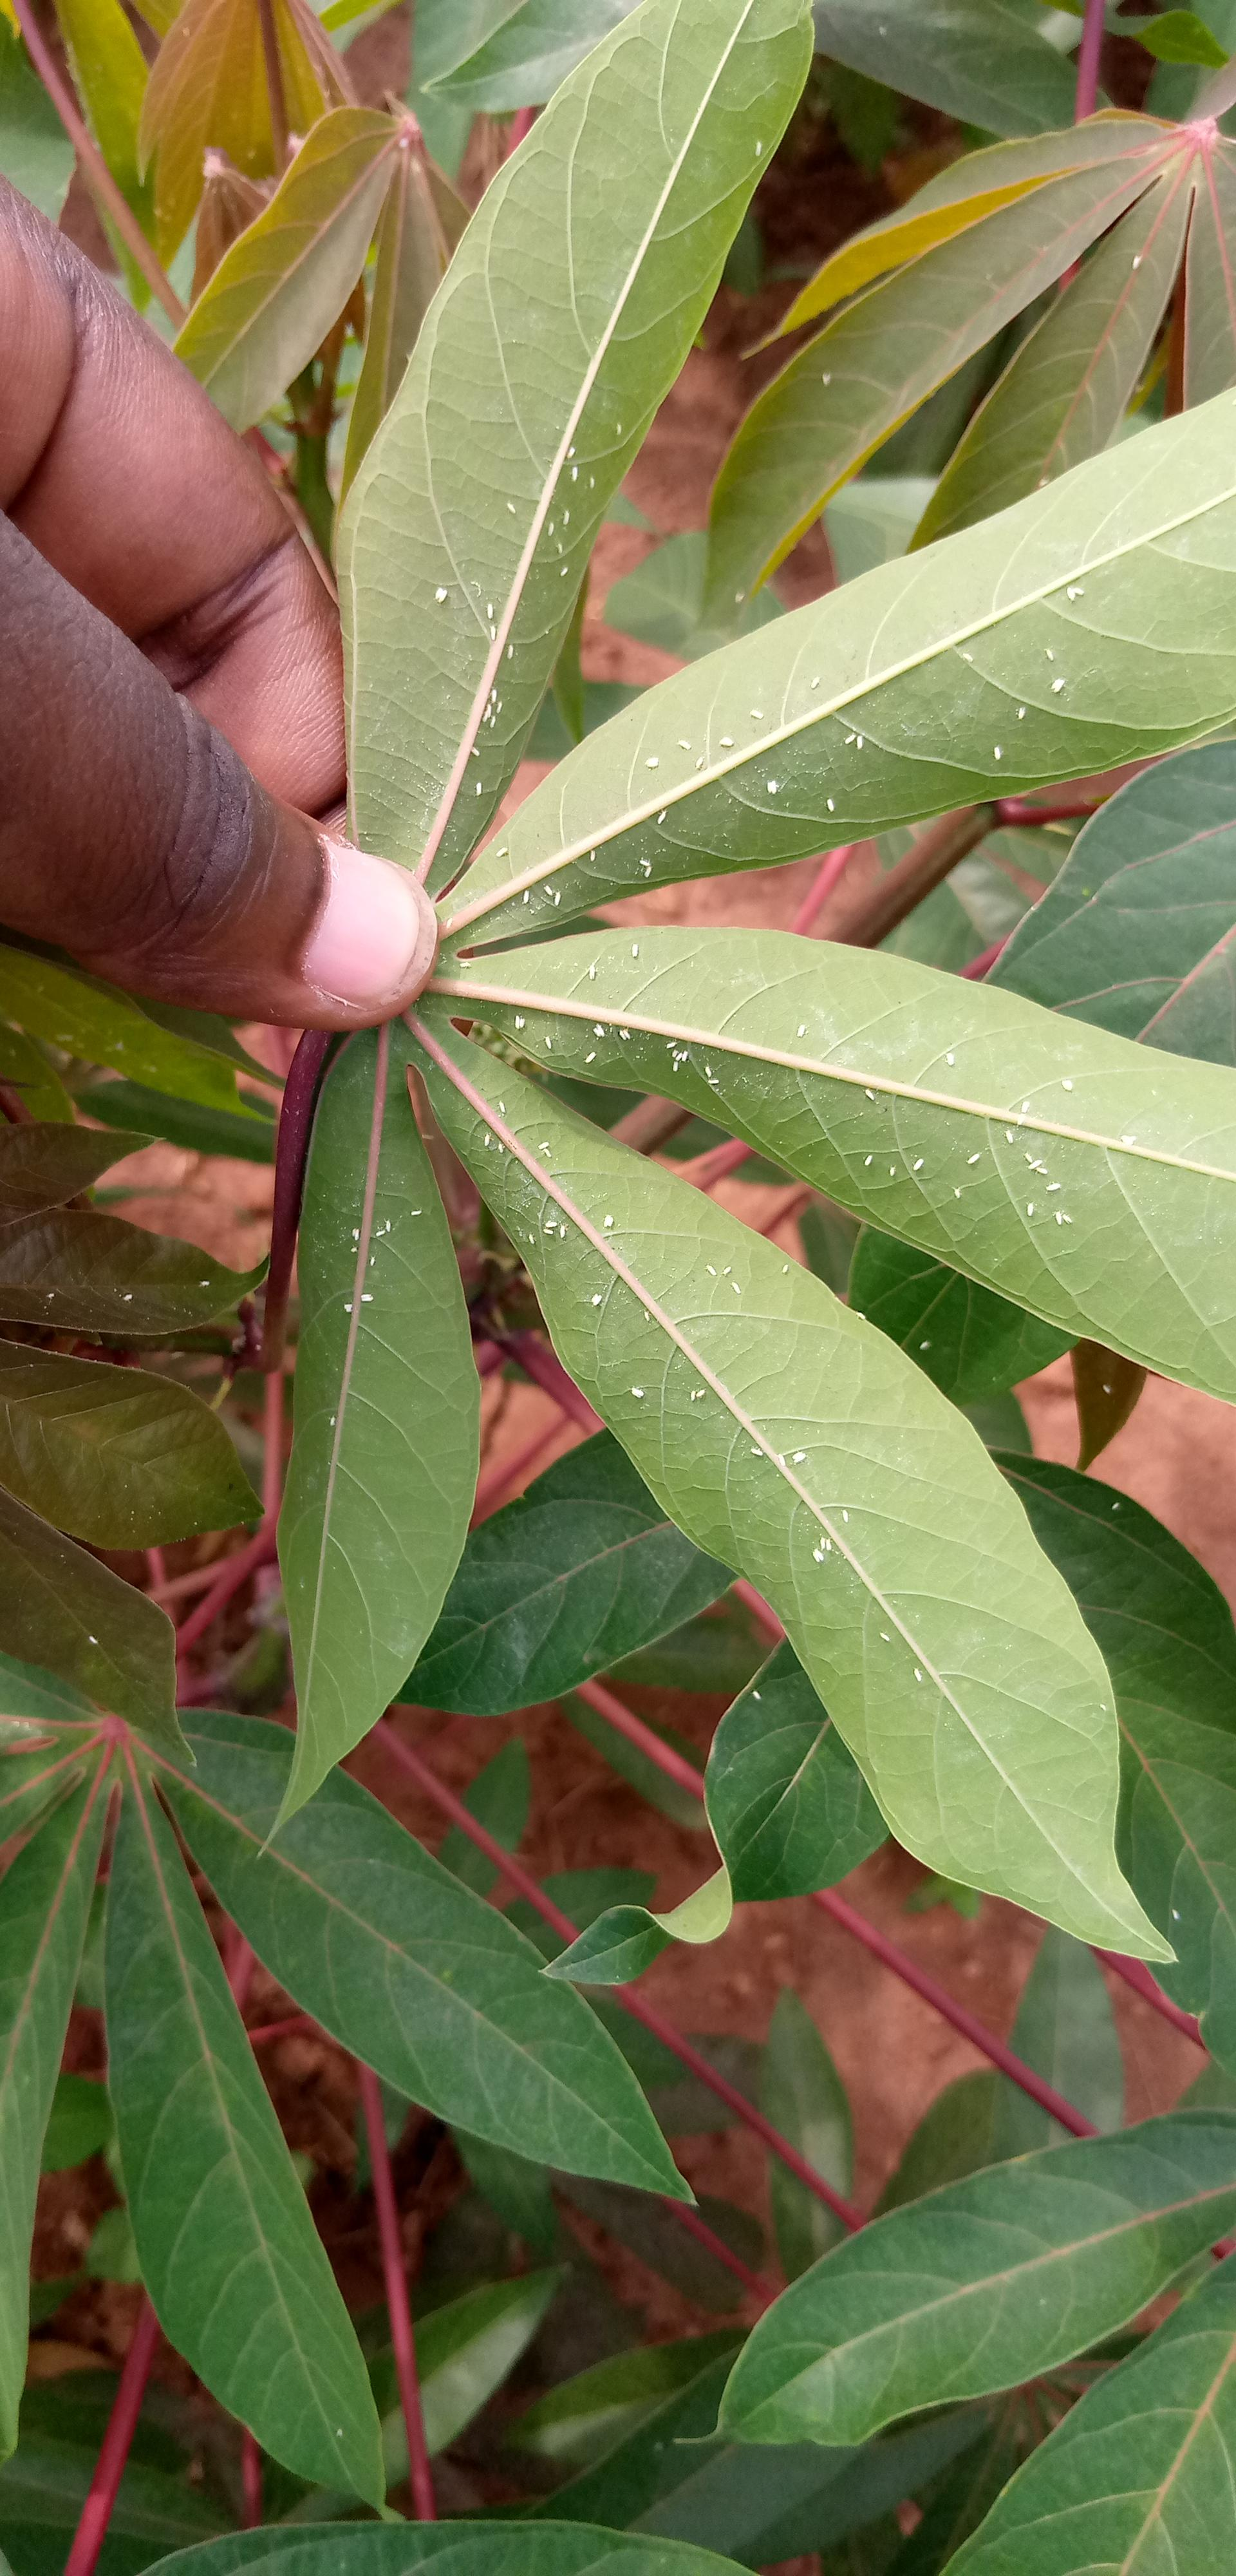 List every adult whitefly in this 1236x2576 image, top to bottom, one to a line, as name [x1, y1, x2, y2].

whitefly [612, 419, 633, 440]
whitefly [558, 434, 584, 459]
whitefly [563, 464, 585, 488]
whitefly [585, 473, 603, 495]
whitefly [503, 494, 525, 521]
whitefly [554, 507, 572, 531]
whitefly [538, 522, 563, 542]
whitefly [552, 540, 570, 556]
whitefly [547, 558, 575, 580]
whitefly [1060, 574, 1089, 601]
whitefly [1062, 577, 1089, 605]
whitefly [426, 585, 459, 603]
whitefly [474, 596, 498, 617]
whitefly [487, 618, 510, 645]
whitefly [501, 638, 522, 665]
whitefly [1030, 643, 1067, 672]
whitefly [954, 644, 982, 665]
whitefly [1048, 666, 1074, 695]
whitefly [804, 668, 832, 692]
whitefly [474, 687, 514, 733]
whitefly [745, 697, 765, 725]
whitefly [1014, 698, 1037, 724]
whitefly [474, 701, 507, 732]
whitefly [839, 720, 871, 752]
whitefly [713, 726, 738, 755]
whitefly [841, 727, 870, 749]
whitefly [673, 730, 697, 752]
whitefly [985, 733, 1015, 762]
whitefly [466, 736, 487, 764]
whitefly [643, 746, 665, 775]
whitefly [693, 752, 713, 772]
whitefly [762, 775, 784, 797]
whitefly [467, 777, 496, 807]
whitefly [816, 791, 848, 822]
whitefly [655, 802, 676, 830]
whitefly [489, 839, 517, 860]
whitefly [586, 842, 601, 867]
whitefly [633, 853, 657, 882]
whitefly [537, 873, 558, 898]
whitefly [547, 885, 568, 907]
whitefly [515, 886, 534, 905]
whitefly [440, 914, 460, 934]
whitefly [628, 936, 641, 966]
whitefly [453, 958, 470, 973]
whitefly [584, 963, 603, 982]
whitefly [501, 1003, 529, 1031]
whitefly [788, 1016, 807, 1042]
whitefly [586, 1019, 606, 1042]
whitefly [615, 1019, 635, 1049]
whitefly [541, 1020, 561, 1056]
whitefly [659, 1034, 682, 1050]
whitefly [668, 1037, 689, 1068]
whitefly [938, 1039, 960, 1072]
whitefly [572, 1046, 600, 1072]
whitefly [668, 1058, 682, 1081]
whitefly [700, 1060, 713, 1079]
whitefly [706, 1066, 726, 1090]
whitefly [1054, 1067, 1084, 1097]
whitefly [852, 1084, 881, 1103]
whitefly [494, 1090, 514, 1116]
whitefly [1016, 1095, 1041, 1117]
whitefly [1009, 1108, 1035, 1132]
whitefly [1001, 1122, 1023, 1150]
whitefly [1116, 1128, 1141, 1151]
whitefly [472, 1129, 501, 1153]
whitefly [538, 1135, 564, 1160]
whitefly [494, 1136, 517, 1161]
whitefly [952, 1145, 982, 1167]
whitefly [1018, 1146, 1042, 1165]
whitefly [852, 1148, 887, 1168]
whitefly [912, 1150, 928, 1178]
whitefly [1025, 1153, 1054, 1178]
whitefly [883, 1159, 906, 1183]
whitefly [1041, 1168, 1062, 1196]
whitefly [950, 1181, 966, 1203]
whitefly [1013, 1192, 1041, 1221]
whitefly [406, 1202, 434, 1226]
whitefly [597, 1204, 621, 1235]
whitefly [1051, 1205, 1074, 1228]
whitefly [370, 1213, 391, 1240]
whitefly [541, 1215, 564, 1243]
whitefly [345, 1218, 362, 1240]
whitefly [552, 1218, 574, 1243]
whitefly [521, 1221, 545, 1249]
whitefly [335, 1243, 370, 1260]
whitefly [720, 1253, 742, 1279]
whitefly [702, 1254, 722, 1283]
whitefly [366, 1255, 387, 1270]
whitefly [778, 1258, 796, 1277]
whitefly [729, 1276, 749, 1296]
whitefly [359, 1287, 382, 1307]
whitefly [339, 1296, 359, 1313]
whitefly [641, 1302, 664, 1325]
whitefly [678, 1377, 711, 1405]
whitefly [628, 1382, 651, 1400]
whitefly [682, 1383, 711, 1406]
whitefly [749, 1439, 770, 1465]
whitefly [776, 1442, 791, 1475]
whitefly [792, 1444, 812, 1468]
whitefly [835, 1502, 857, 1529]
whitefly [809, 1522, 839, 1555]
whitefly [805, 1540, 829, 1572]
whitefly [872, 1626, 893, 1647]
whitefly [906, 1665, 929, 1693]